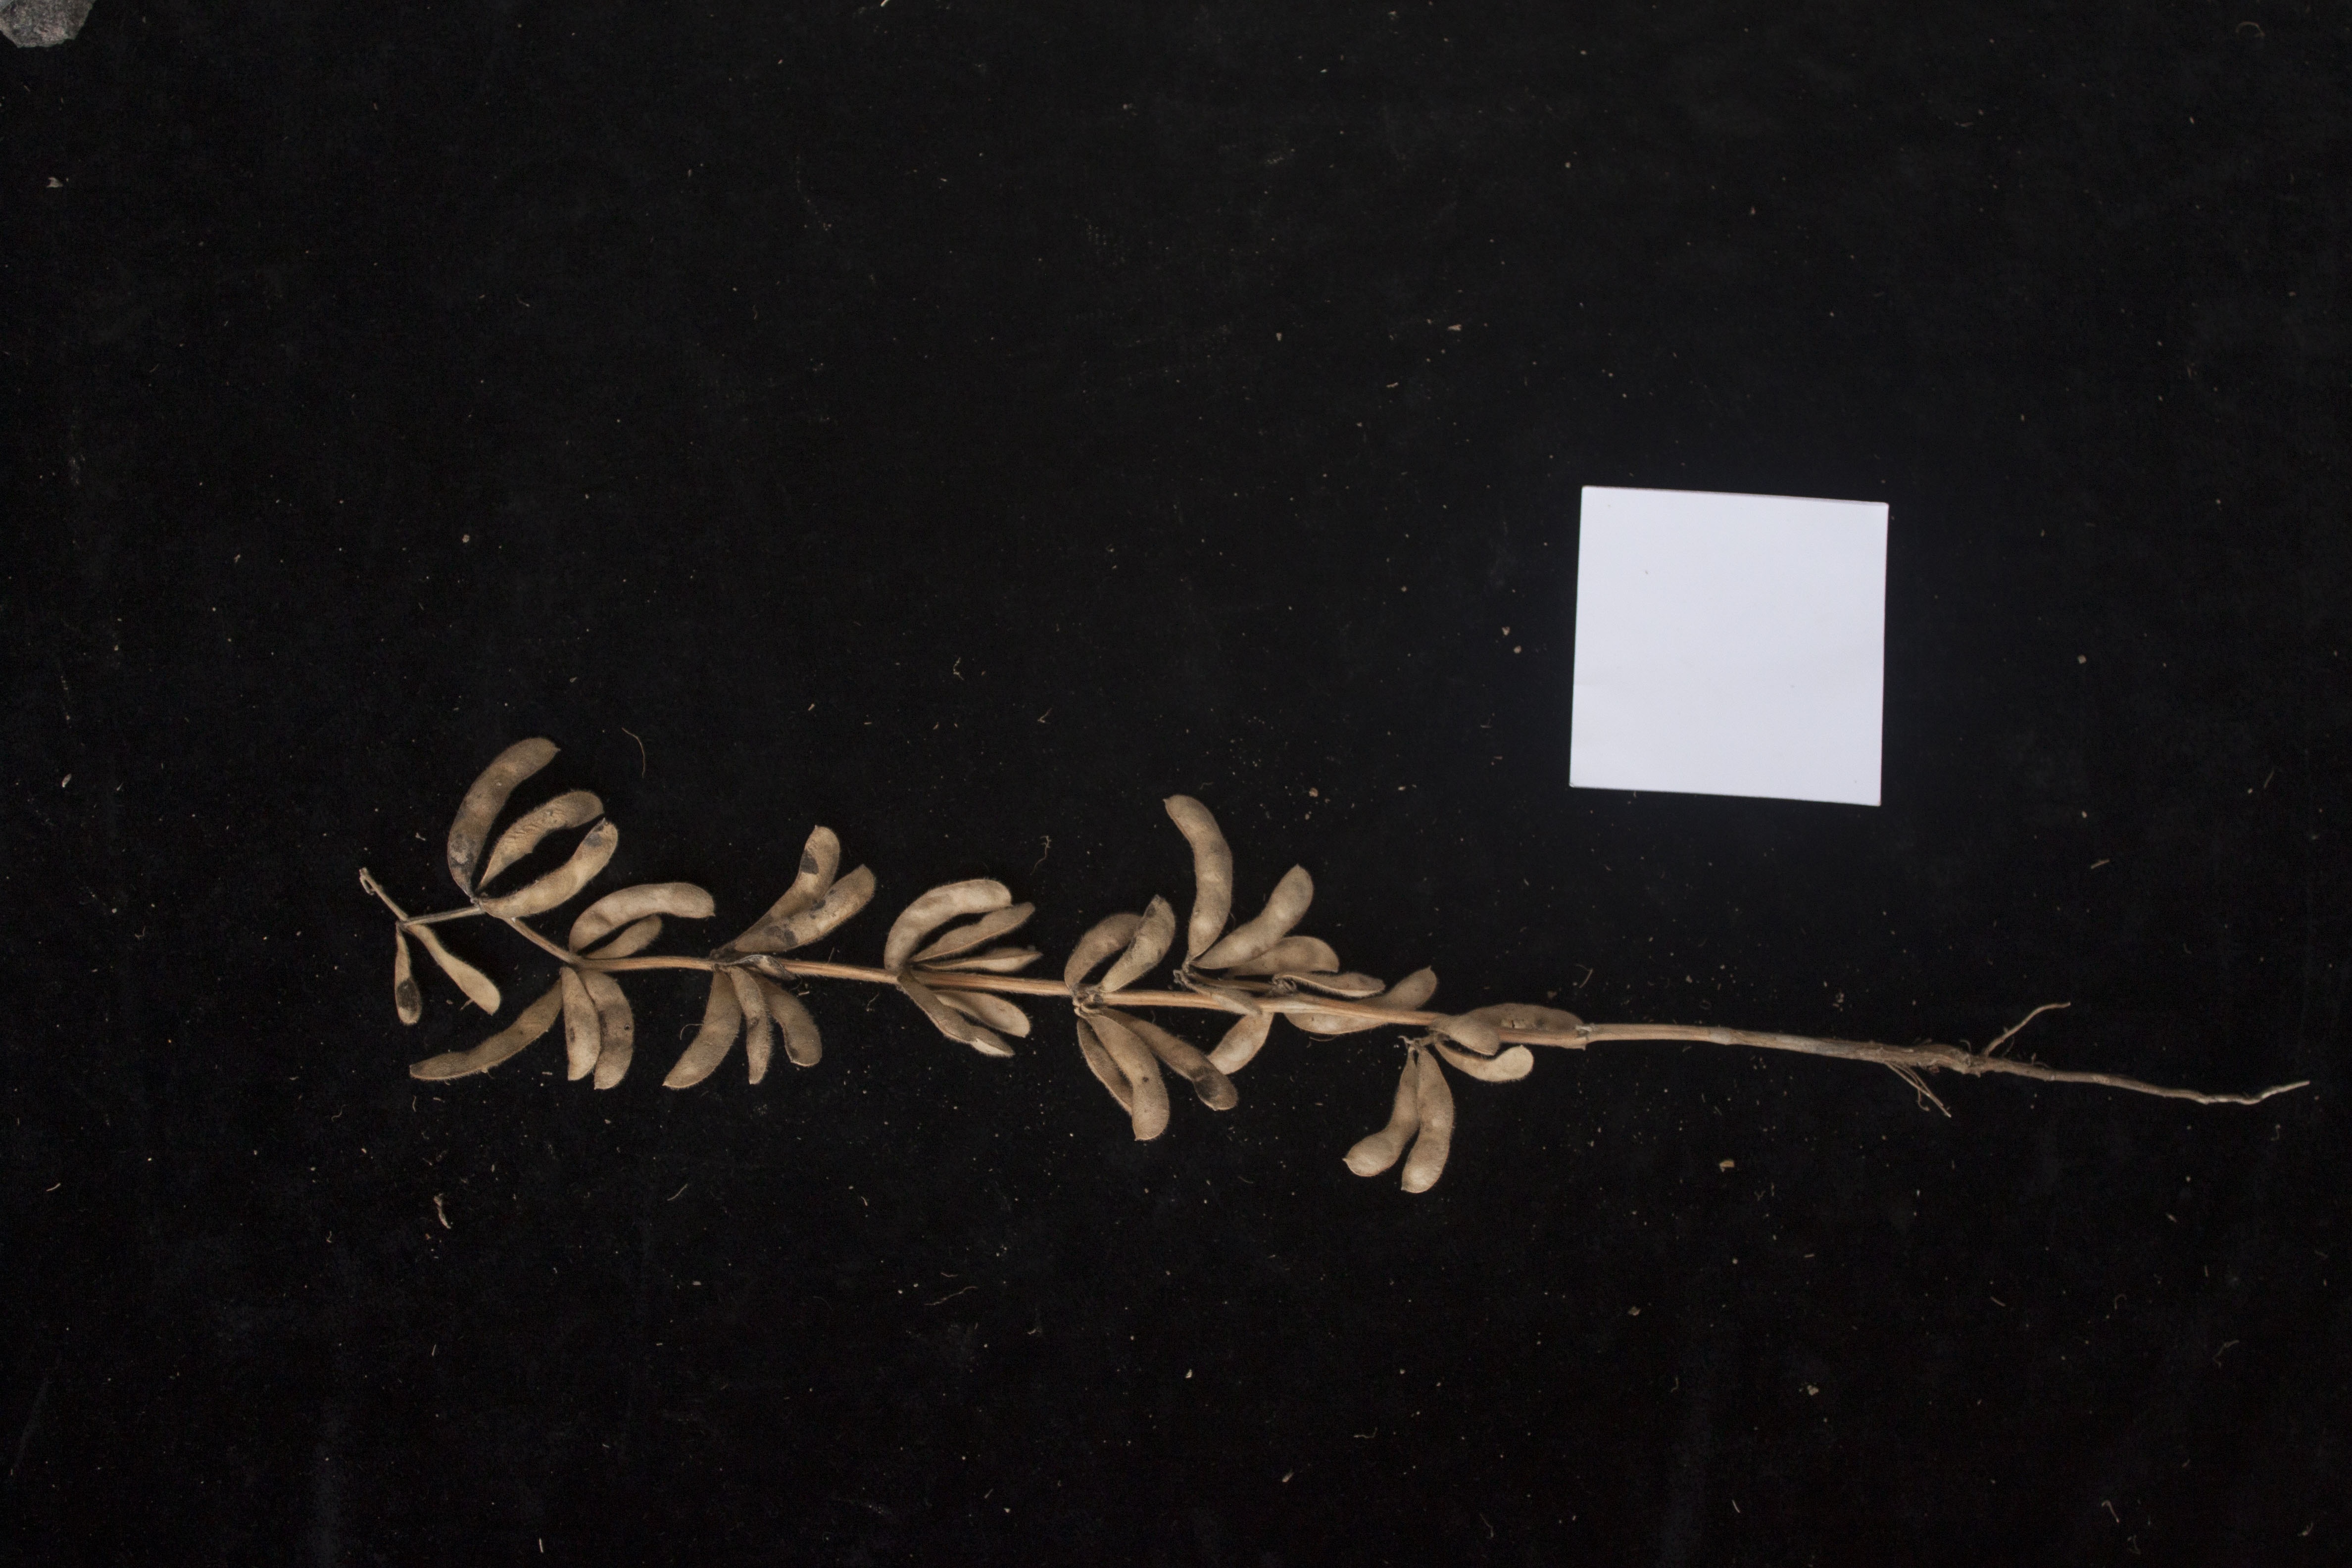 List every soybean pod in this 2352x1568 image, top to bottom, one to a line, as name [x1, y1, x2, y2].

soybean pod [445, 740, 557, 893]
soybean pod [480, 793, 601, 890]
soybean pod [1166, 796, 1232, 971]
soybean pod [475, 823, 617, 920]
soybean pod [751, 828, 843, 931]
soybean pod [1195, 867, 1314, 970]
soybean pod [716, 868, 875, 955]
soybean pod [881, 881, 1010, 974]
soybean pod [570, 882, 715, 953]
soybean pod [1095, 894, 1176, 993]
soybean pod [915, 907, 1031, 965]
soybean pod [1066, 914, 1140, 993]
soybean pod [590, 916, 661, 960]
soybean pod [403, 926, 499, 1015]
soybean pod [395, 933, 421, 1026]
soybean pod [1245, 936, 1337, 974]
soybean pod [923, 947, 1040, 973]
soybean pod [660, 968, 737, 1088]
soybean pod [725, 968, 773, 1088]
soybean pod [579, 970, 633, 1089]
soybean pod [1284, 970, 1437, 1038]
soybean pod [561, 971, 601, 1079]
soybean pod [1279, 972, 1387, 997]
soybean pod [413, 975, 562, 1078]
soybean pod [758, 980, 821, 1071]
soybean pod [900, 987, 1016, 1058]
soybean pod [1192, 988, 1257, 1014]
soybean pod [925, 991, 1029, 1034]
soybean pod [1461, 1005, 1580, 1033]
soybean pod [1110, 1010, 1240, 1112]
soybean pod [1086, 1013, 1171, 1138]
soybean pod [1211, 1014, 1270, 1074]
soybean pod [1439, 1020, 1498, 1058]
soybean pod [1078, 1027, 1136, 1120]
soybean pod [1434, 1045, 1534, 1082]
soybean pod [1404, 1052, 1452, 1193]
soybean pod [1349, 1053, 1419, 1176]